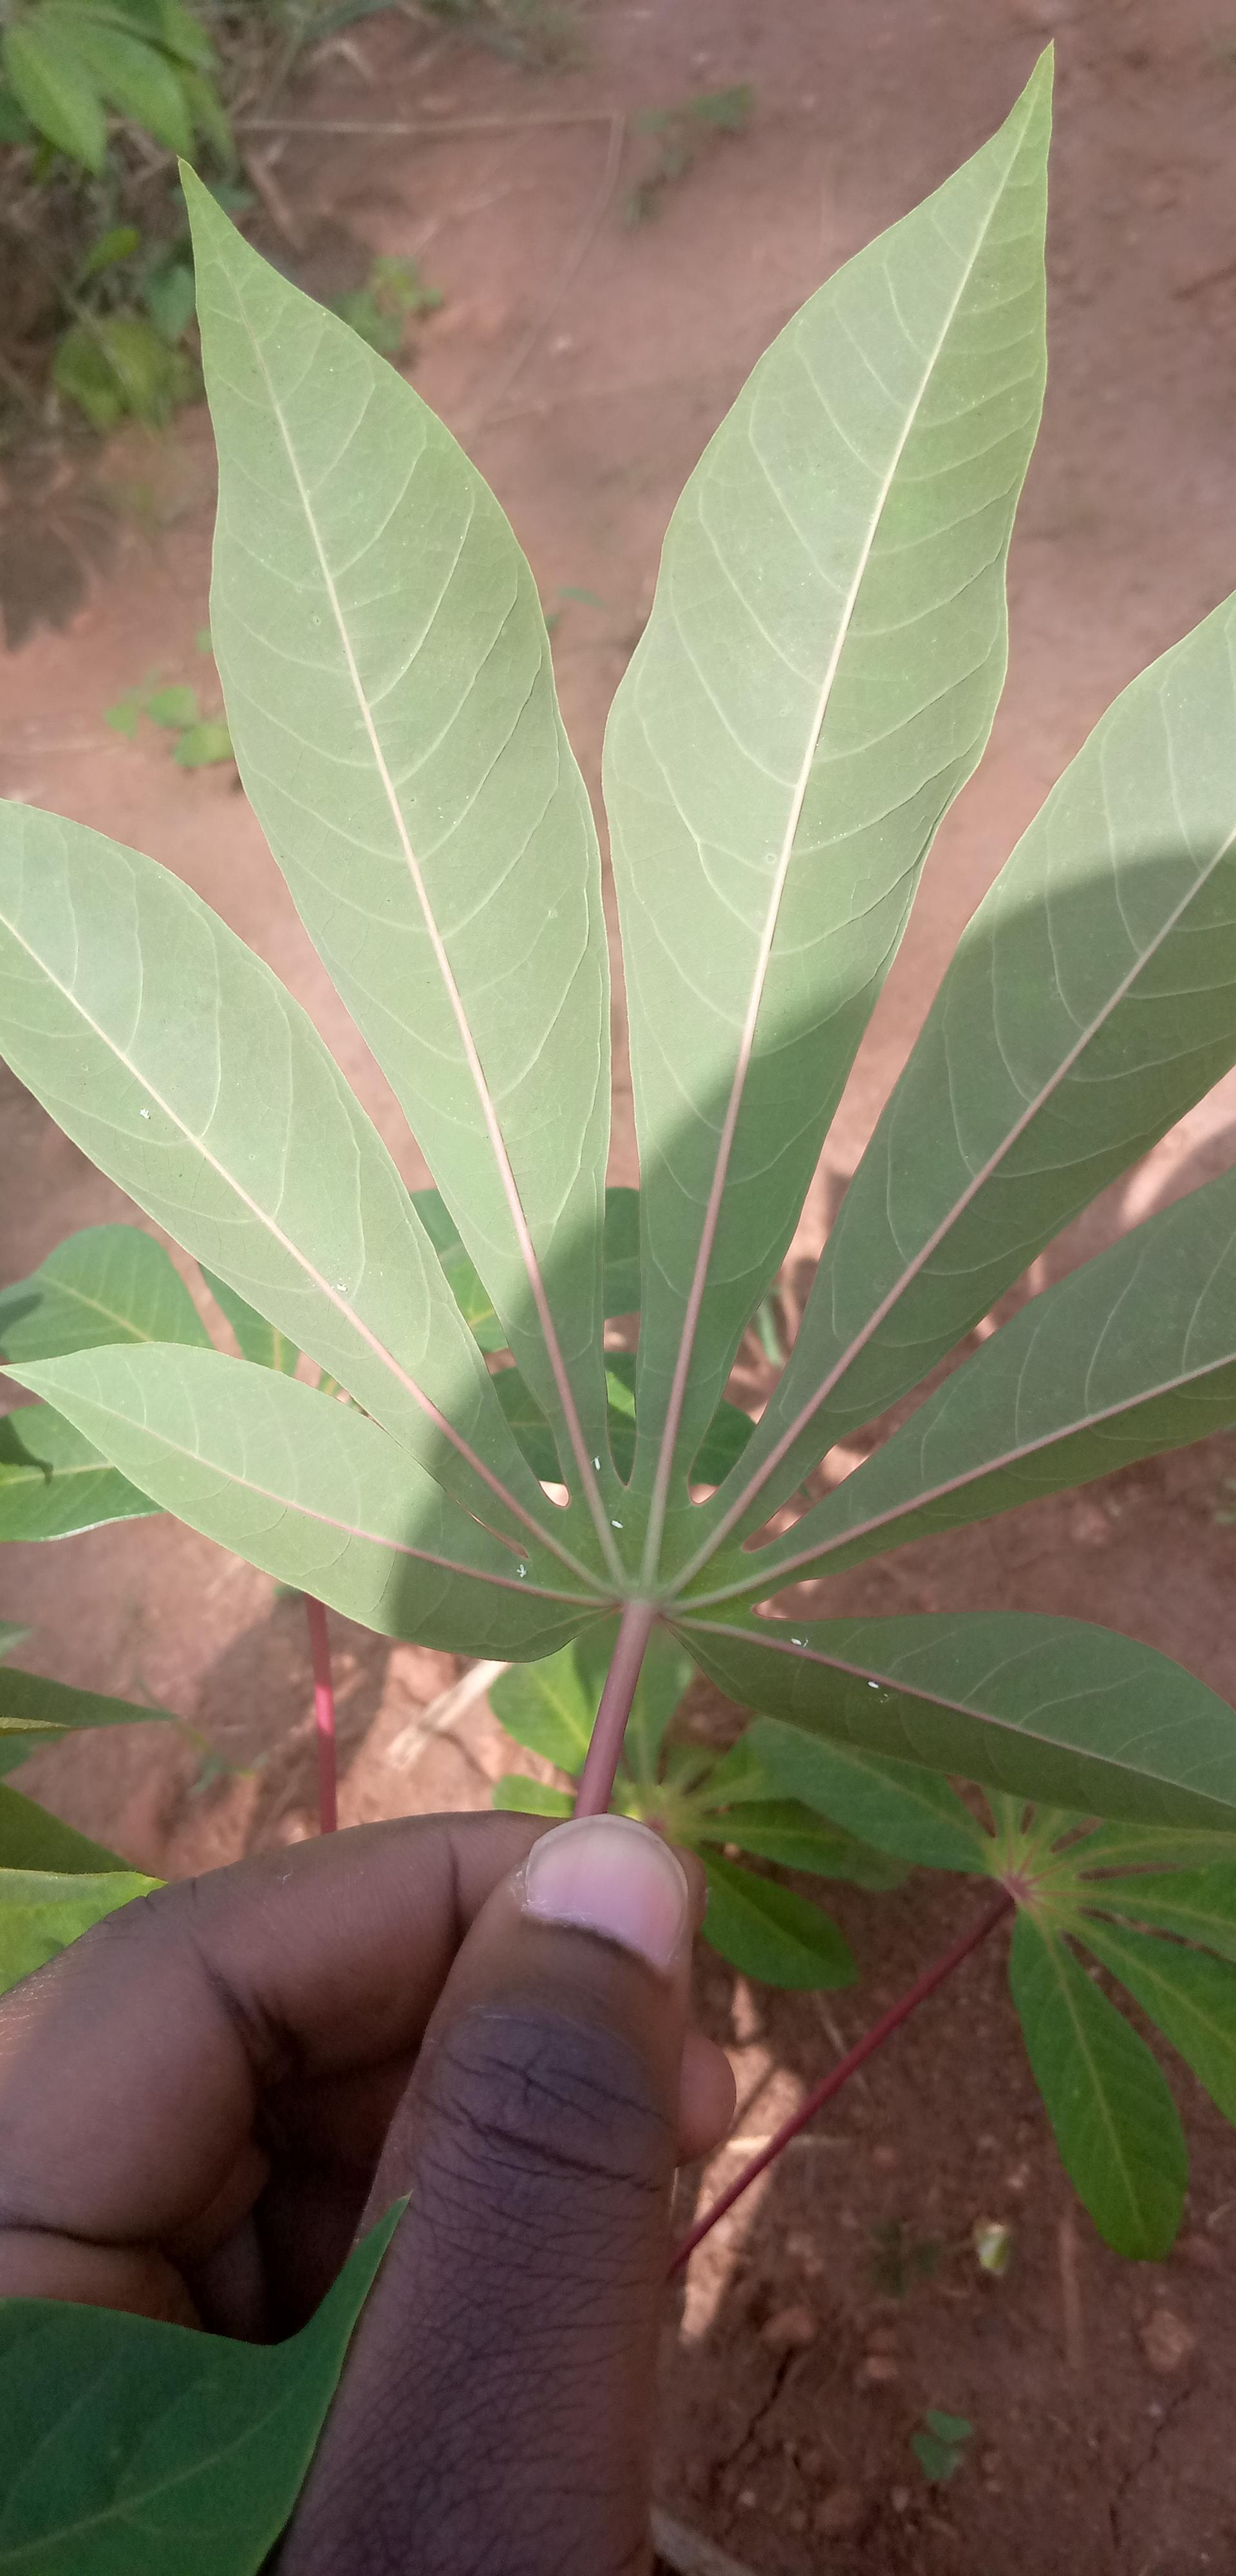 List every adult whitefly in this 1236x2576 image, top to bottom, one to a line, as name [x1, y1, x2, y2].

whitefly [135, 1109, 166, 1128]
whitefly [334, 1279, 350, 1294]
whitefly [590, 1453, 604, 1471]
whitefly [613, 1520, 625, 1533]
whitefly [514, 1562, 531, 1579]
whitefly [787, 1636, 814, 1647]
whitefly [863, 1680, 883, 1691]